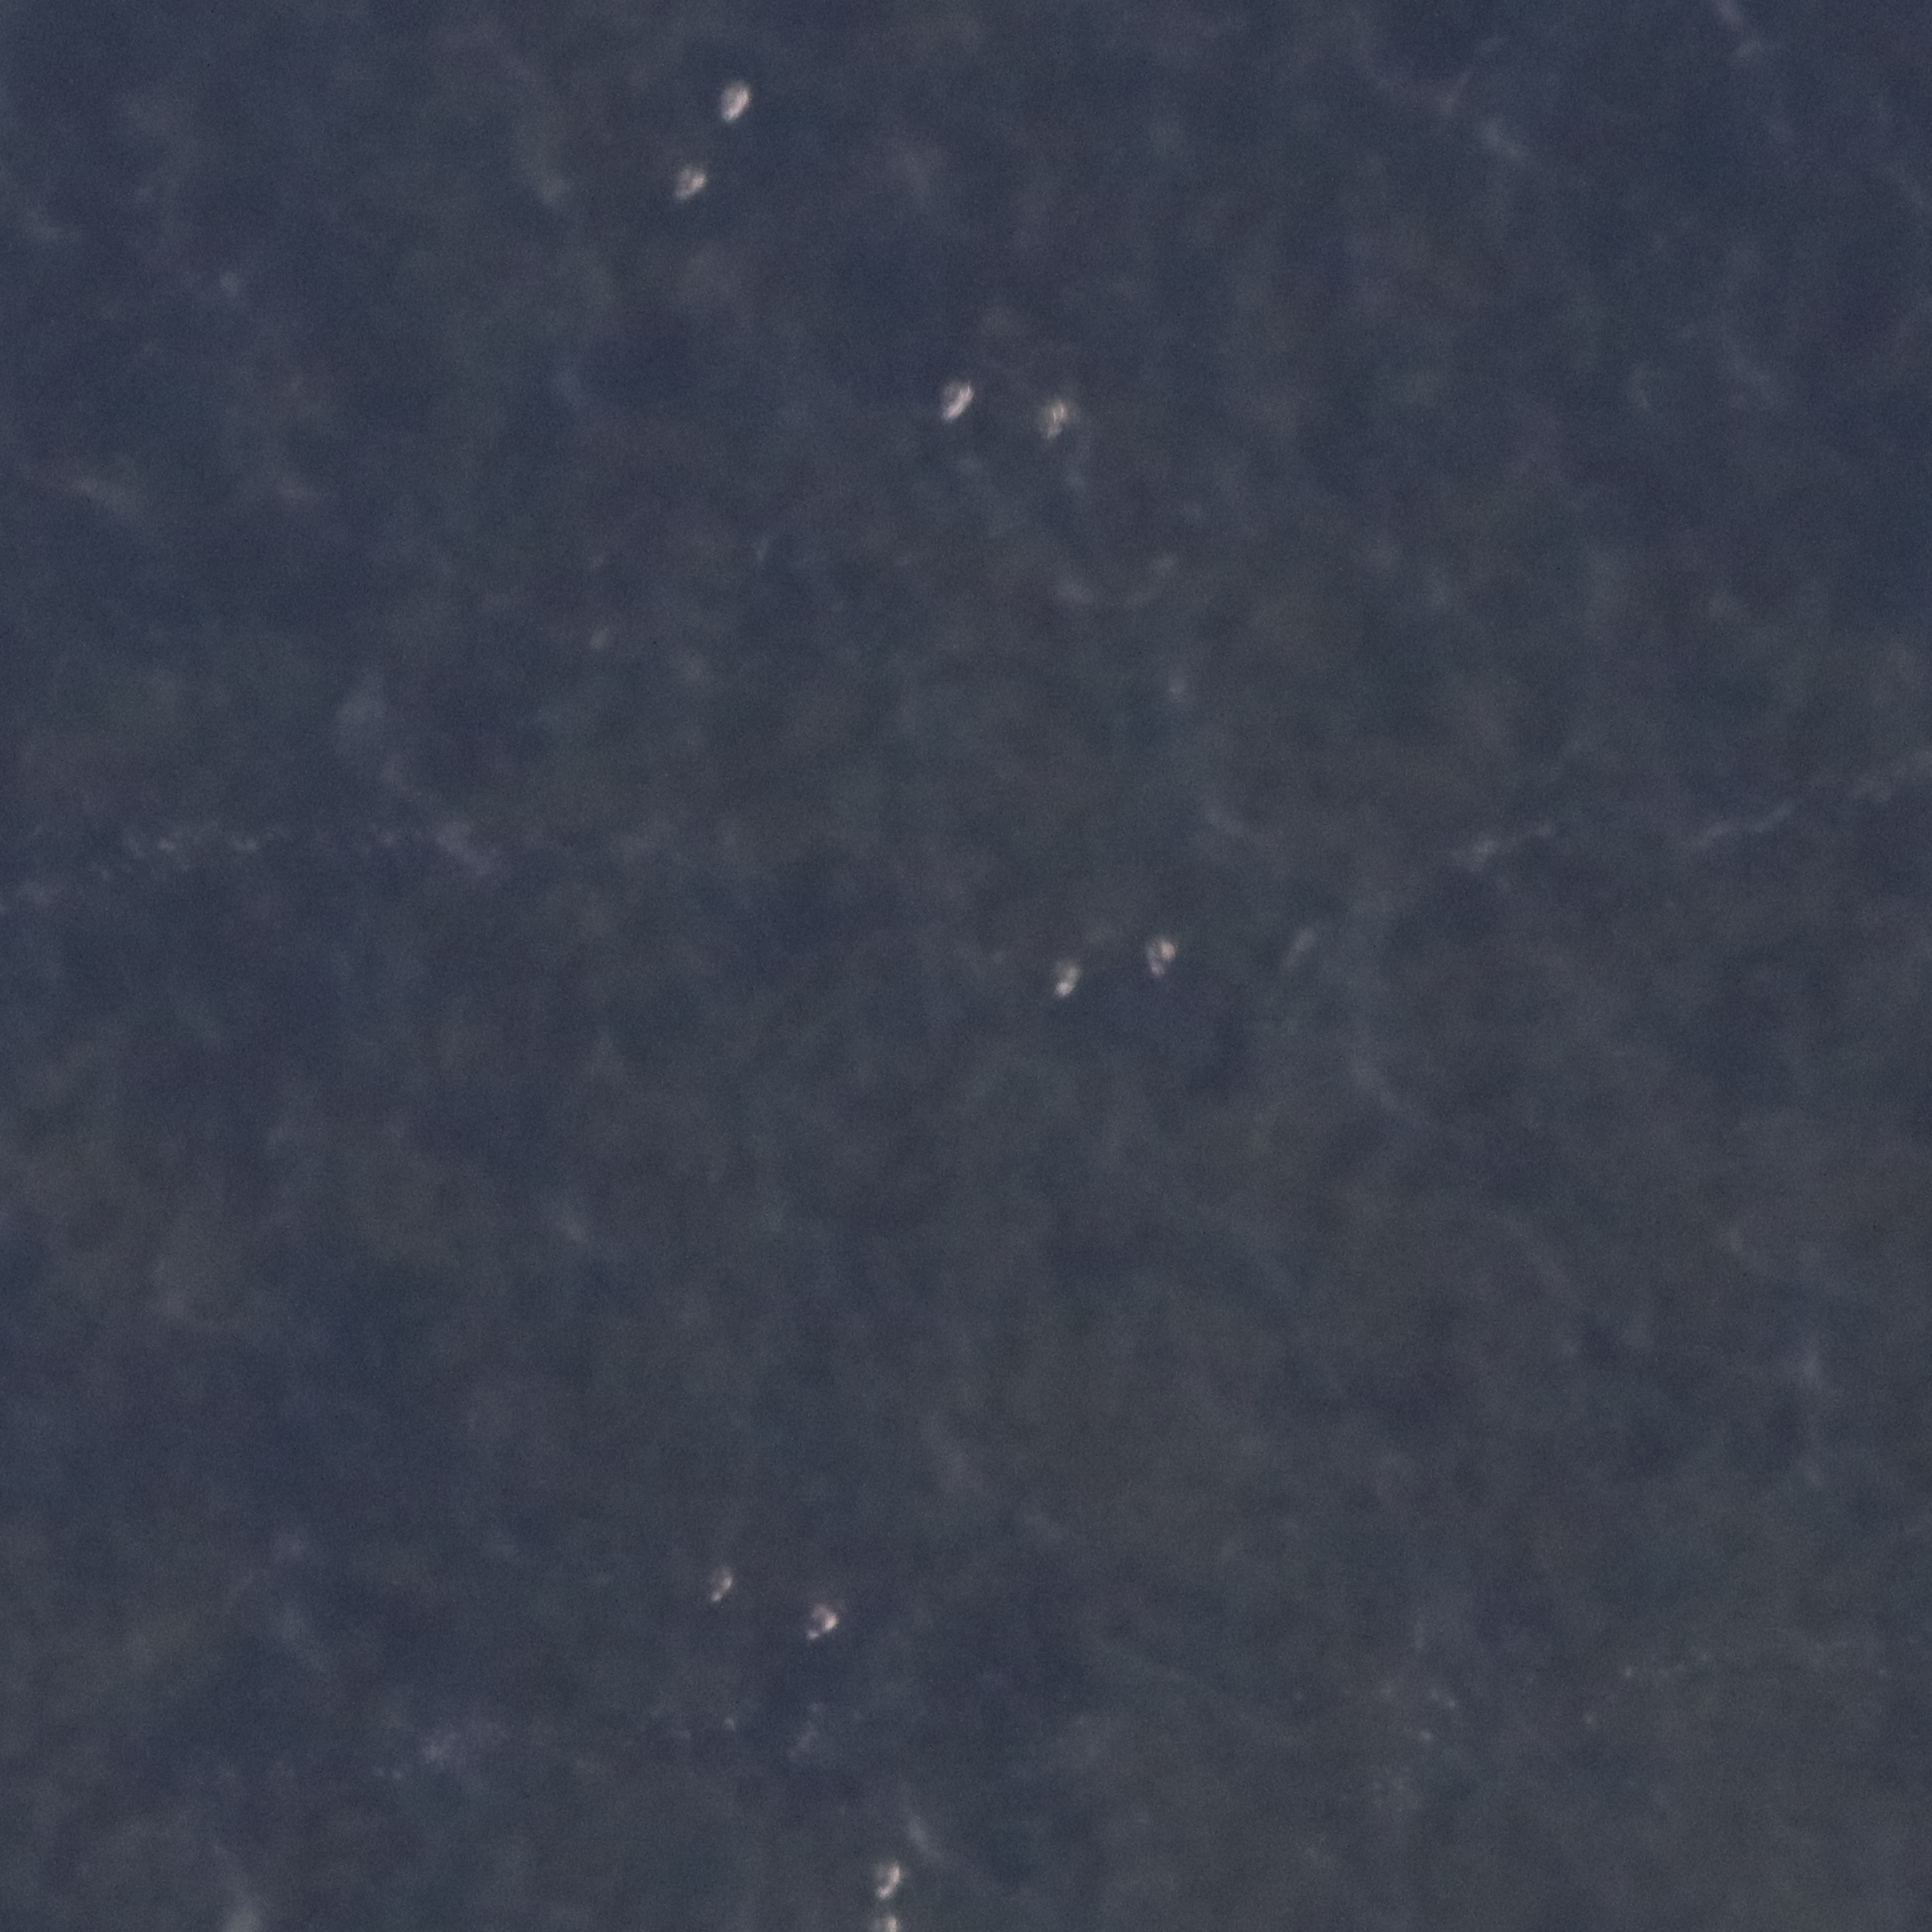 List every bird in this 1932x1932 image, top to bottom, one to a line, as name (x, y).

brant (740, 95)
brant (689, 181)
brant (951, 395)
brant (1054, 420)
brant (1164, 958)
brant (1063, 976)
brant (722, 1582)
brant (826, 1621)
brant (884, 1881)
brant (885, 1931)